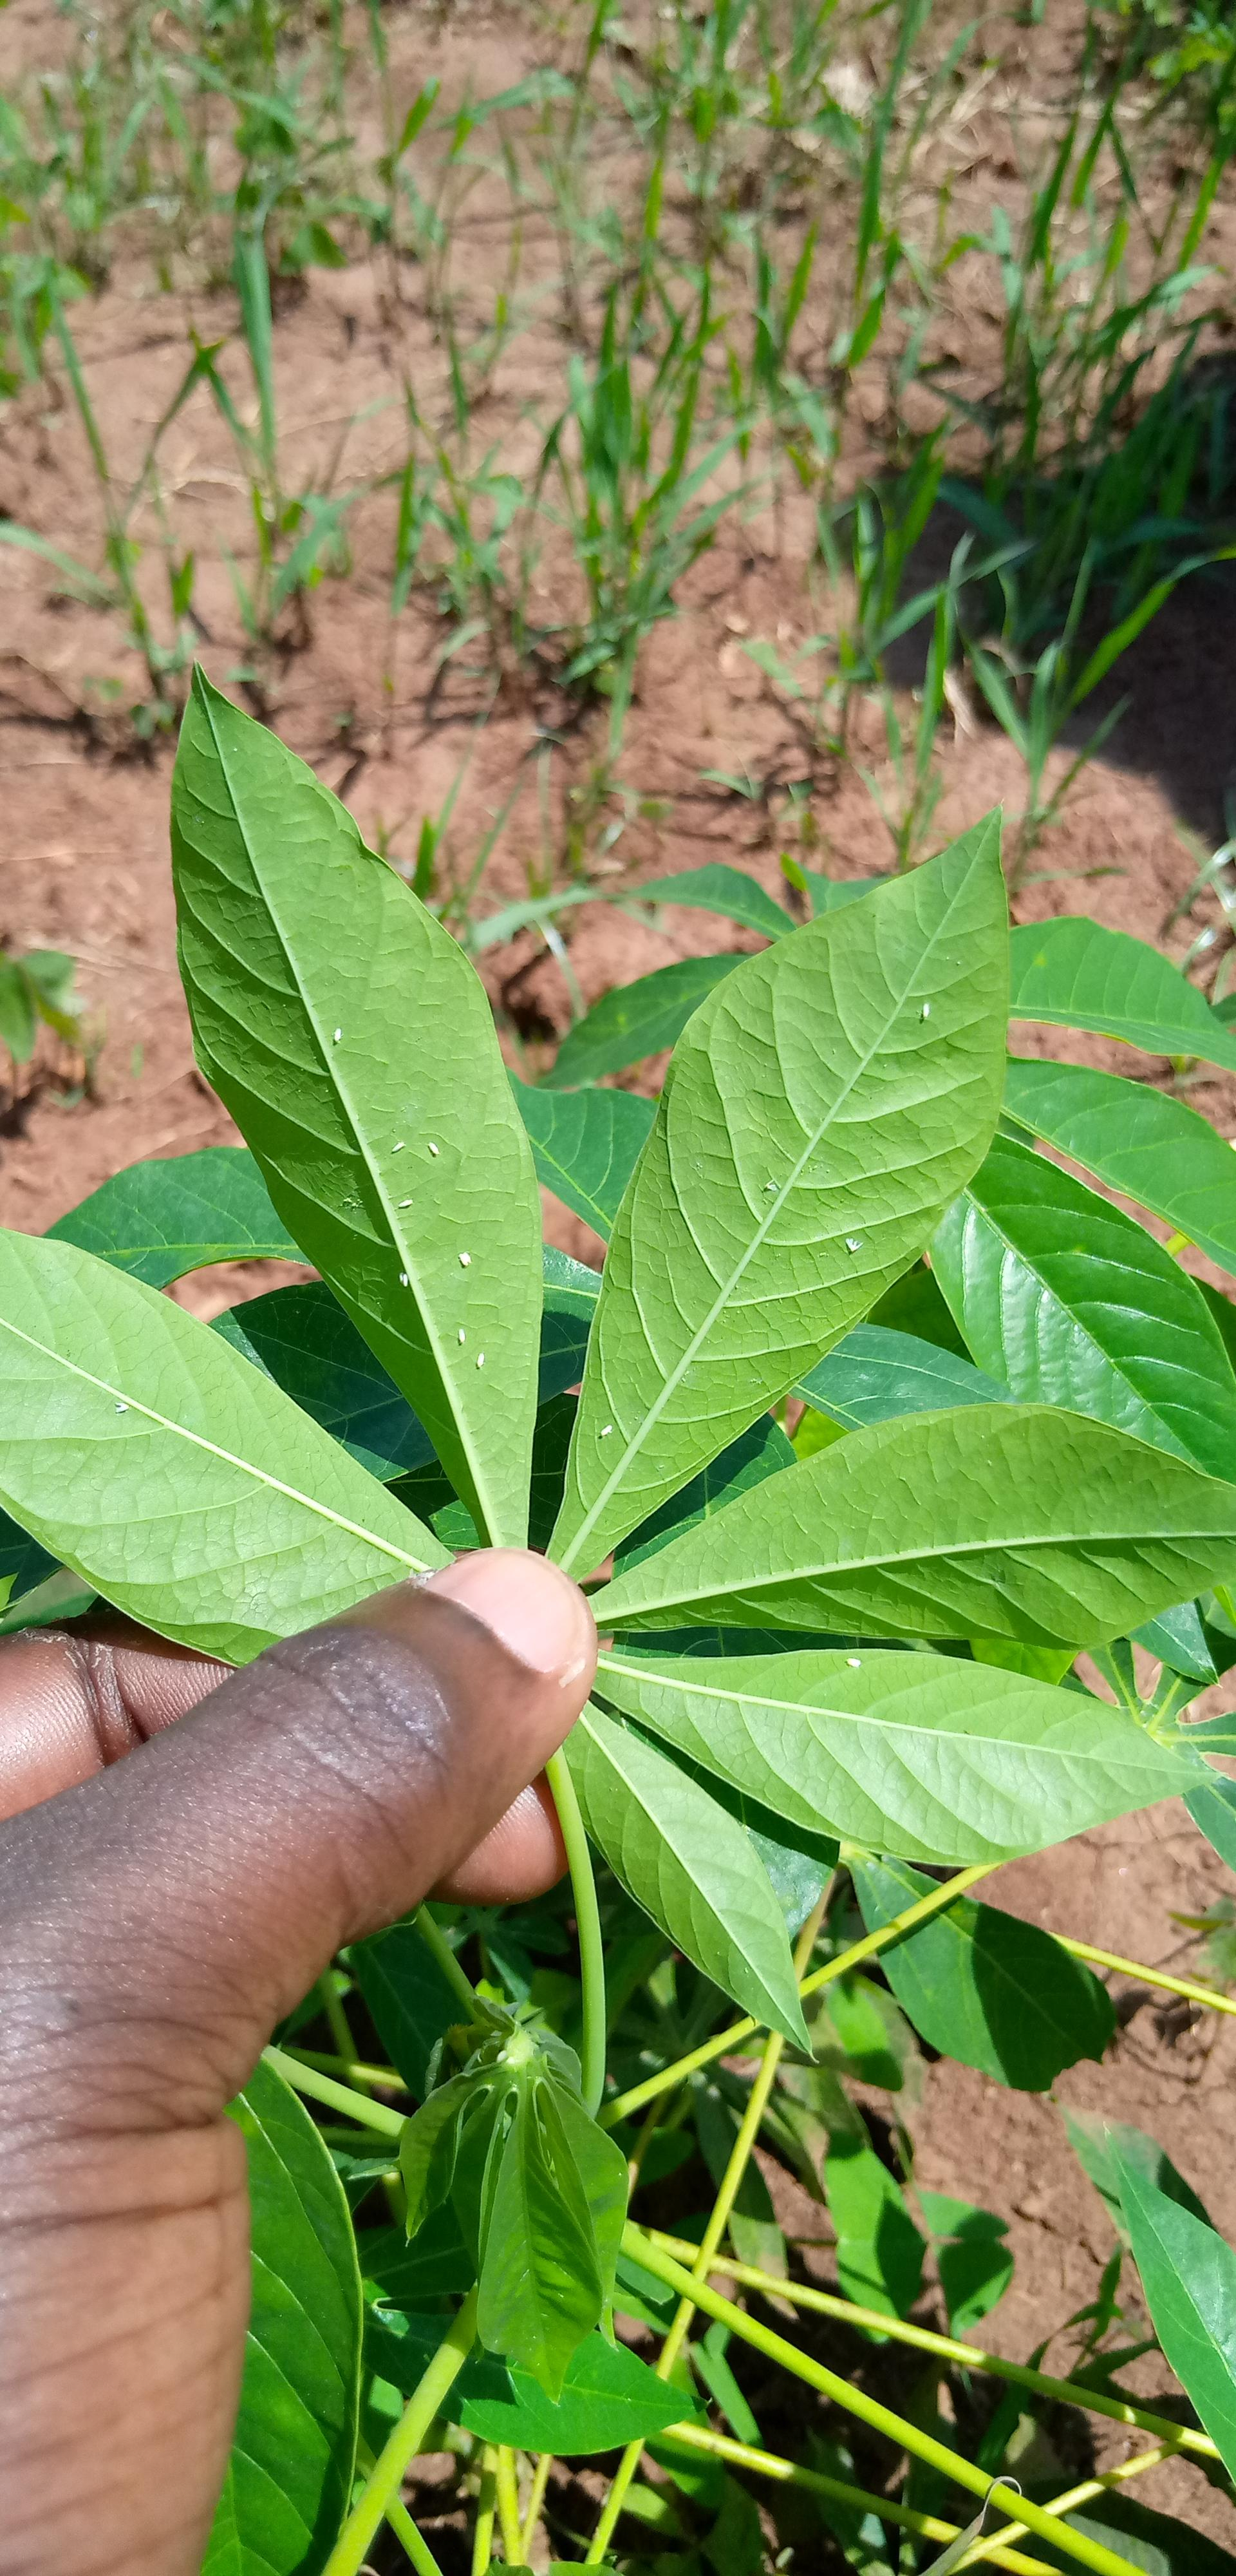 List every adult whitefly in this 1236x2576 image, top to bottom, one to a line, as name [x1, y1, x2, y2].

whitefly [919, 1000, 935, 1028]
whitefly [332, 1023, 343, 1046]
whitefly [426, 1138, 442, 1159]
whitefly [388, 1139, 412, 1156]
whitefly [761, 1180, 777, 1195]
whitefly [396, 1195, 415, 1214]
whitefly [843, 1235, 866, 1256]
whitefly [453, 1245, 479, 1271]
whitefly [396, 1269, 412, 1288]
whitefly [454, 1325, 468, 1345]
whitefly [473, 1348, 489, 1374]
whitefly [114, 1398, 132, 1420]
whitefly [595, 1421, 624, 1439]
whitefly [843, 1654, 868, 1670]